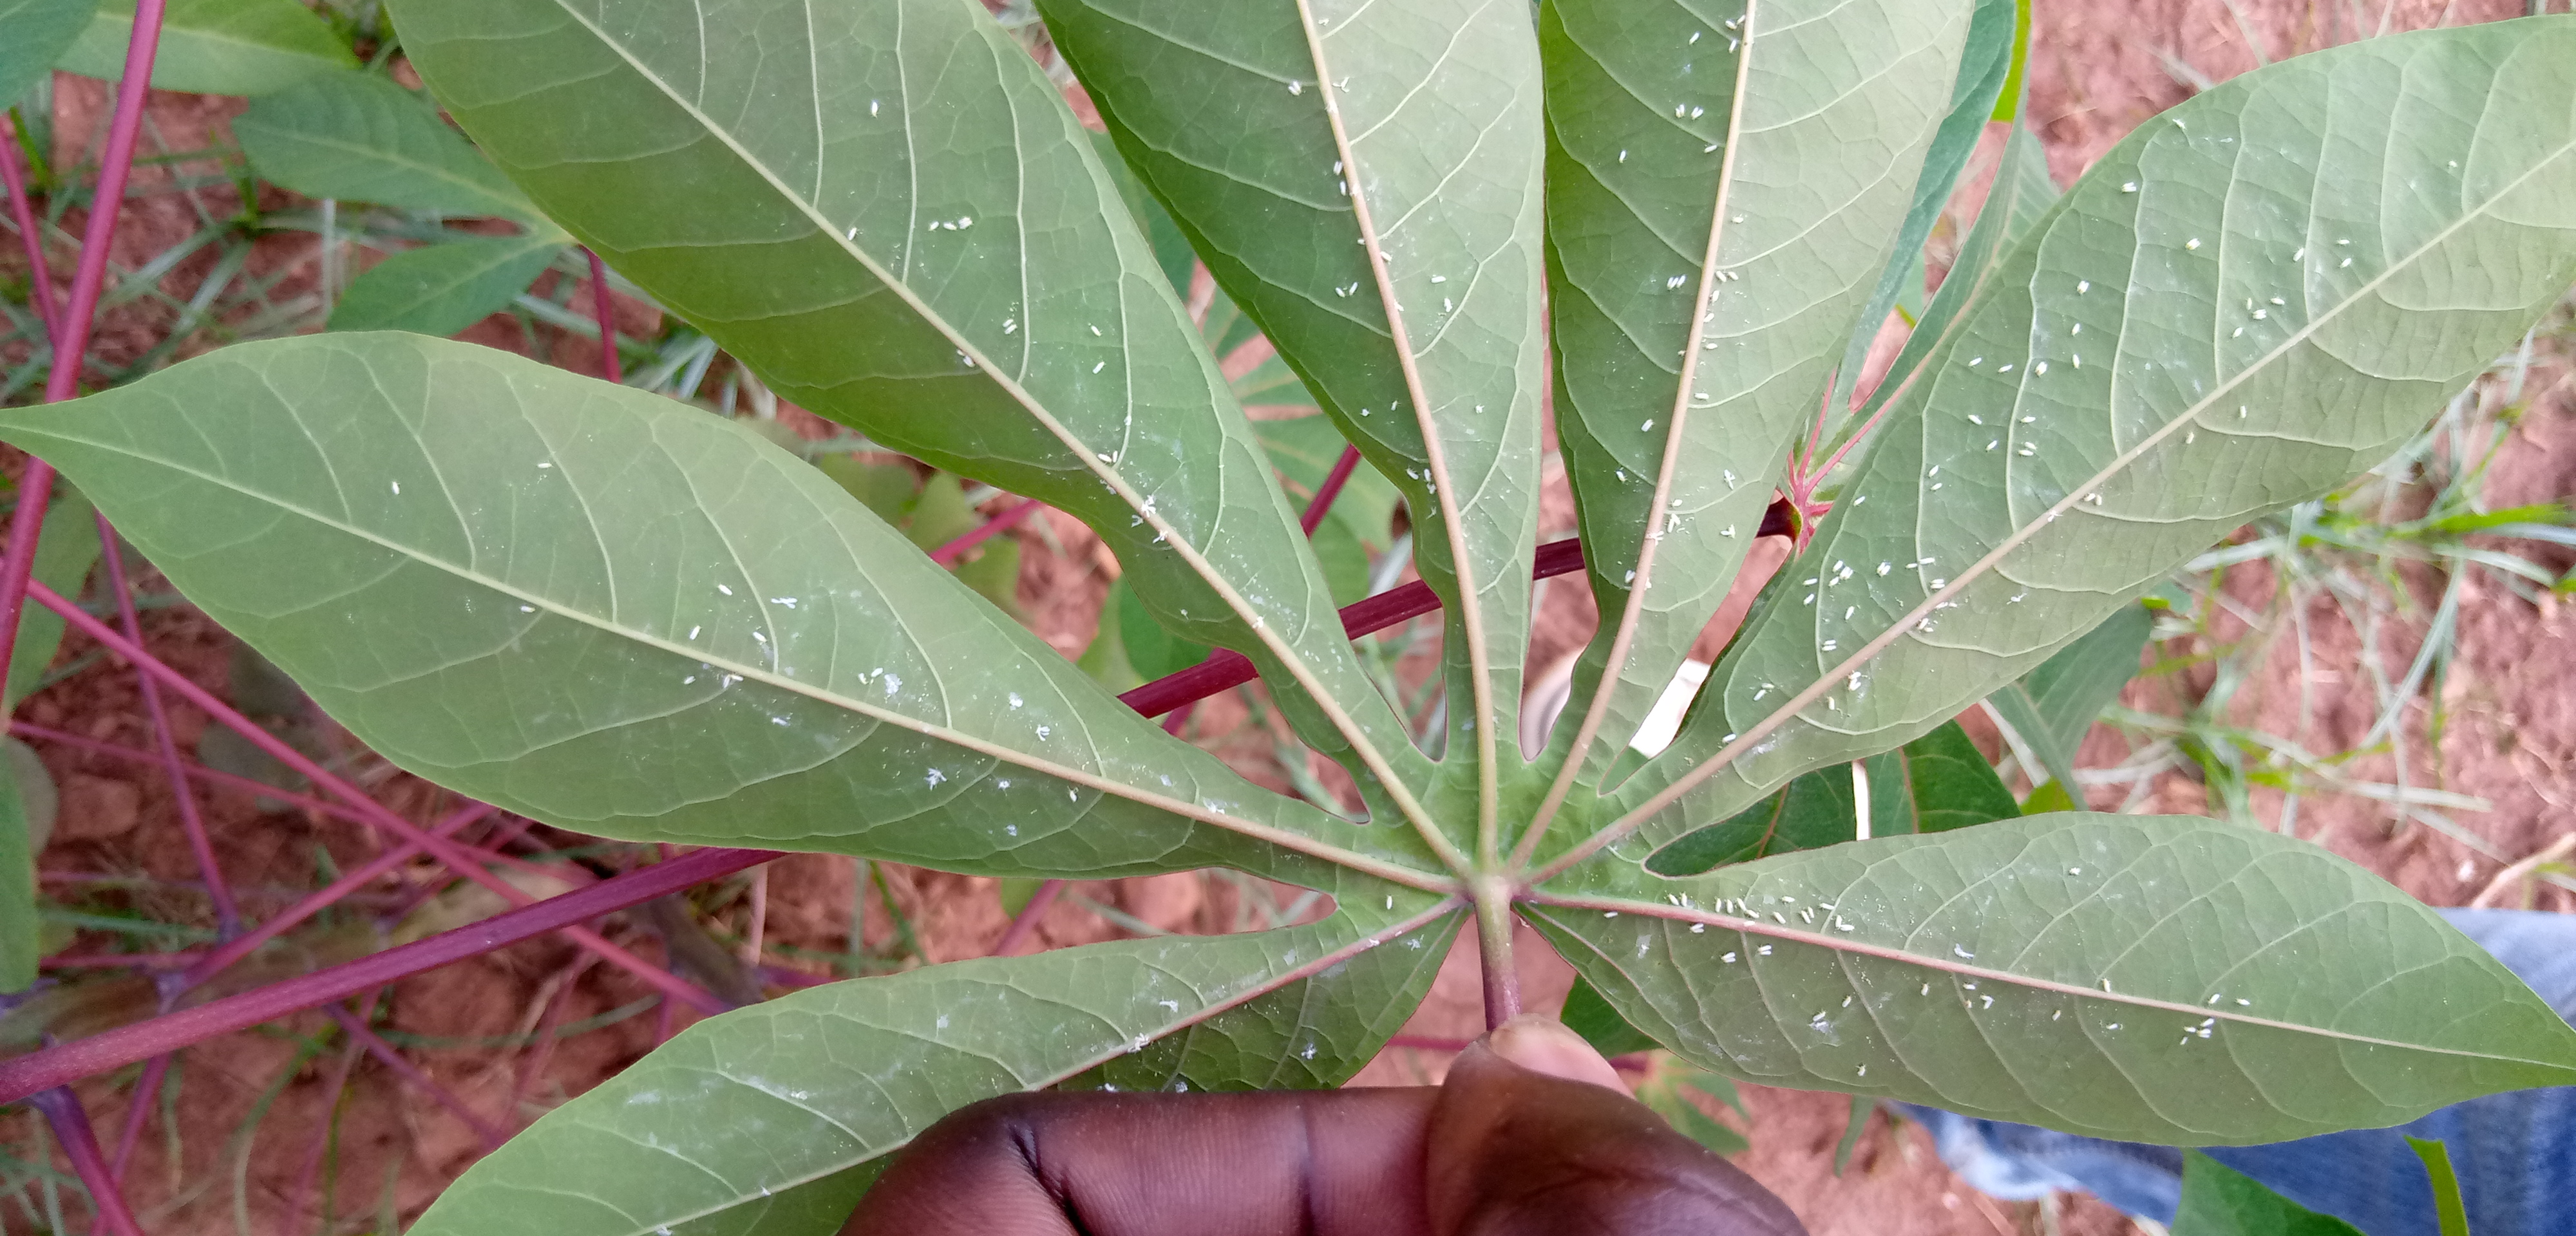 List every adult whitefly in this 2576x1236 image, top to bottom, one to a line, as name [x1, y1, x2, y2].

whitefly [1736, 14, 1747, 24]
whitefly [1317, 15, 1332, 29]
whitefly [1723, 19, 1736, 31]
whitefly [1687, 30, 1700, 46]
whitefly [1726, 36, 1738, 54]
whitefly [1332, 74, 1354, 94]
whitefly [1287, 78, 1303, 98]
whitefly [869, 97, 882, 117]
whitefly [1674, 102, 1685, 120]
whitefly [1689, 104, 1705, 122]
whitefly [2172, 116, 2188, 132]
whitefly [1705, 144, 1719, 154]
whitefly [1618, 148, 1626, 165]
whitefly [2447, 158, 2458, 169]
whitefly [1331, 159, 1343, 177]
whitefly [1338, 180, 1349, 198]
whitefly [2119, 180, 2139, 195]
whitefly [1730, 214, 1745, 225]
whitefly [957, 216, 976, 231]
whitefly [928, 218, 940, 232]
whitefly [942, 221, 958, 232]
whitefly [846, 225, 858, 242]
whitefly [2183, 236, 2202, 251]
whitefly [1355, 237, 1365, 246]
whitefly [2335, 237, 2352, 247]
whitefly [2291, 245, 2308, 261]
whitefly [1379, 250, 1394, 262]
whitefly [2339, 257, 2354, 270]
whitefly [1714, 269, 1728, 283]
whitefly [1727, 270, 1739, 282]
whitefly [1677, 273, 1686, 290]
whitefly [1667, 274, 1677, 292]
whitefly [1429, 275, 1447, 284]
whitefly [2076, 279, 2092, 295]
whitefly [1348, 281, 1359, 297]
whitefly [1334, 284, 1347, 300]
whitefly [1710, 288, 1722, 304]
whitefly [2245, 295, 2253, 311]
whitefly [2268, 295, 2286, 307]
whitefly [1442, 295, 1454, 314]
whitefly [1394, 296, 1405, 314]
whitefly [2251, 307, 2268, 322]
whitefly [1703, 311, 1716, 324]
whitefly [999, 315, 1015, 327]
whitefly [2070, 323, 2086, 338]
whitefly [1005, 323, 1019, 335]
whitefly [1088, 324, 1104, 339]
whitefly [2231, 326, 2243, 340]
whitefly [1704, 341, 1721, 350]
whitefly [954, 348, 964, 357]
whitefly [2070, 353, 2082, 370]
whitefly [961, 355, 978, 370]
whitefly [1966, 355, 1984, 367]
whitefly [1092, 360, 1106, 376]
whitefly [1996, 364, 2015, 374]
whitefly [1691, 391, 1712, 402]
whitefly [1389, 399, 1399, 412]
whitefly [1473, 402, 1487, 417]
whitefly [2238, 403, 2248, 422]
whitefly [1359, 406, 1372, 418]
whitefly [1966, 412, 1983, 427]
whitefly [2018, 413, 2037, 424]
whitefly [1639, 418, 1655, 433]
whitefly [2183, 431, 2196, 445]
whitefly [1984, 438, 1998, 453]
whitefly [2023, 441, 2038, 449]
whitefly [2016, 447, 2036, 458]
whitefly [1112, 448, 1121, 465]
whitefly [1095, 451, 1112, 465]
whitefly [535, 461, 556, 471]
whitefly [1927, 462, 1942, 479]
whitefly [1404, 466, 1419, 481]
whitefly [1423, 466, 1434, 481]
whitefly [1723, 467, 1738, 492]
whitefly [1615, 468, 1627, 483]
whitefly [389, 478, 401, 497]
whitefly [1425, 482, 1441, 495]
whitefly [1929, 482, 1944, 493]
whitefly [2083, 491, 2096, 503]
whitefly [1140, 493, 1157, 518]
whitefly [2096, 494, 2105, 507]
whitefly [1853, 494, 1867, 509]
whitefly [1670, 498, 1684, 509]
whitefly [1670, 510, 1684, 525]
whitefly [1128, 512, 1145, 529]
whitefly [1666, 518, 1674, 534]
whitefly [1719, 523, 1738, 540]
whitefly [1152, 529, 1173, 545]
whitefly [1918, 556, 1937, 565]
whitefly [1831, 559, 1844, 572]
whitefly [1875, 560, 1892, 580]
whitefly [1904, 561, 1920, 571]
whitefly [1840, 565, 1855, 581]
whitefly [1623, 568, 1636, 585]
whitefly [1828, 575, 1839, 587]
whitefly [1801, 576, 1820, 588]
whitefly [1929, 577, 1946, 585]
whitefly [715, 582, 735, 597]
whitefly [1930, 583, 1948, 590]
whitefly [2007, 590, 2028, 607]
whitefly [1801, 592, 1816, 609]
whitefly [769, 595, 799, 610]
whitefly [1935, 601, 1959, 611]
whitefly [1842, 603, 1857, 623]
whitefly [518, 604, 536, 615]
whitefly [1917, 616, 1937, 633]
whitefly [688, 623, 703, 641]
whitefly [750, 629, 770, 646]
whitefly [1821, 638, 1839, 646]
whitefly [1820, 644, 1838, 653]
whitefly [869, 666, 885, 679]
whitefly [730, 669, 745, 684]
whitefly [1847, 670, 1862, 679]
whitefly [857, 671, 869, 687]
whitefly [721, 671, 730, 690]
whitefly [885, 673, 904, 700]
whitefly [681, 673, 697, 686]
whitefly [1846, 678, 1862, 691]
whitefly [1760, 679, 1776, 691]
whitefly [1751, 688, 1766, 704]
whitefly [1007, 689, 1027, 710]
whitefly [1826, 695, 1838, 713]
whitefly [1035, 721, 1054, 742]
whitefly [1721, 731, 1737, 744]
whitefly [922, 765, 951, 793]
whitefly [997, 778, 1012, 793]
whitefly [1067, 787, 1086, 803]
whitefly [2068, 865, 2083, 878]
whitefly [1679, 890, 1689, 908]
whitefly [1667, 892, 1678, 906]
whitefly [1384, 893, 1395, 911]
whitefly [1779, 894, 1795, 905]
whitefly [1712, 895, 1722, 914]
whitefly [1736, 895, 1747, 911]
whitefly [1725, 897, 1734, 914]
whitefly [1819, 901, 1836, 912]
whitefly [1807, 904, 1815, 921]
whitefly [1800, 908, 1810, 924]
whitefly [1745, 908, 1760, 919]
whitefly [1772, 908, 1788, 926]
whitefly [1601, 910, 1620, 919]
whitefly [1833, 912, 1842, 927]
whitefly [1687, 921, 1705, 935]
whitefly [1839, 922, 1856, 932]
whitefly [1951, 942, 1974, 959]
whitefly [1756, 943, 1774, 957]
whitefly [1719, 950, 1737, 965]
whitefly [2101, 976, 2112, 993]
whitefly [1918, 980, 1931, 997]
whitefly [1961, 980, 1978, 991]
whitefly [1978, 992, 1996, 1011]
whitefly [2205, 993, 2221, 1005]
whitefly [1841, 994, 1852, 1010]
whitefly [2235, 996, 2252, 1008]
whitefly [2050, 1007, 2064, 1024]
whitefly [1810, 1008, 1828, 1023]
whitefly [2199, 1016, 2215, 1028]
whitefly [2103, 1021, 2119, 1033]
whitefly [2183, 1024, 2197, 1035]
whitefly [2197, 1028, 2213, 1040]
whitefly [2179, 1033, 2189, 1047]
whitefly [1853, 1062, 1868, 1079]